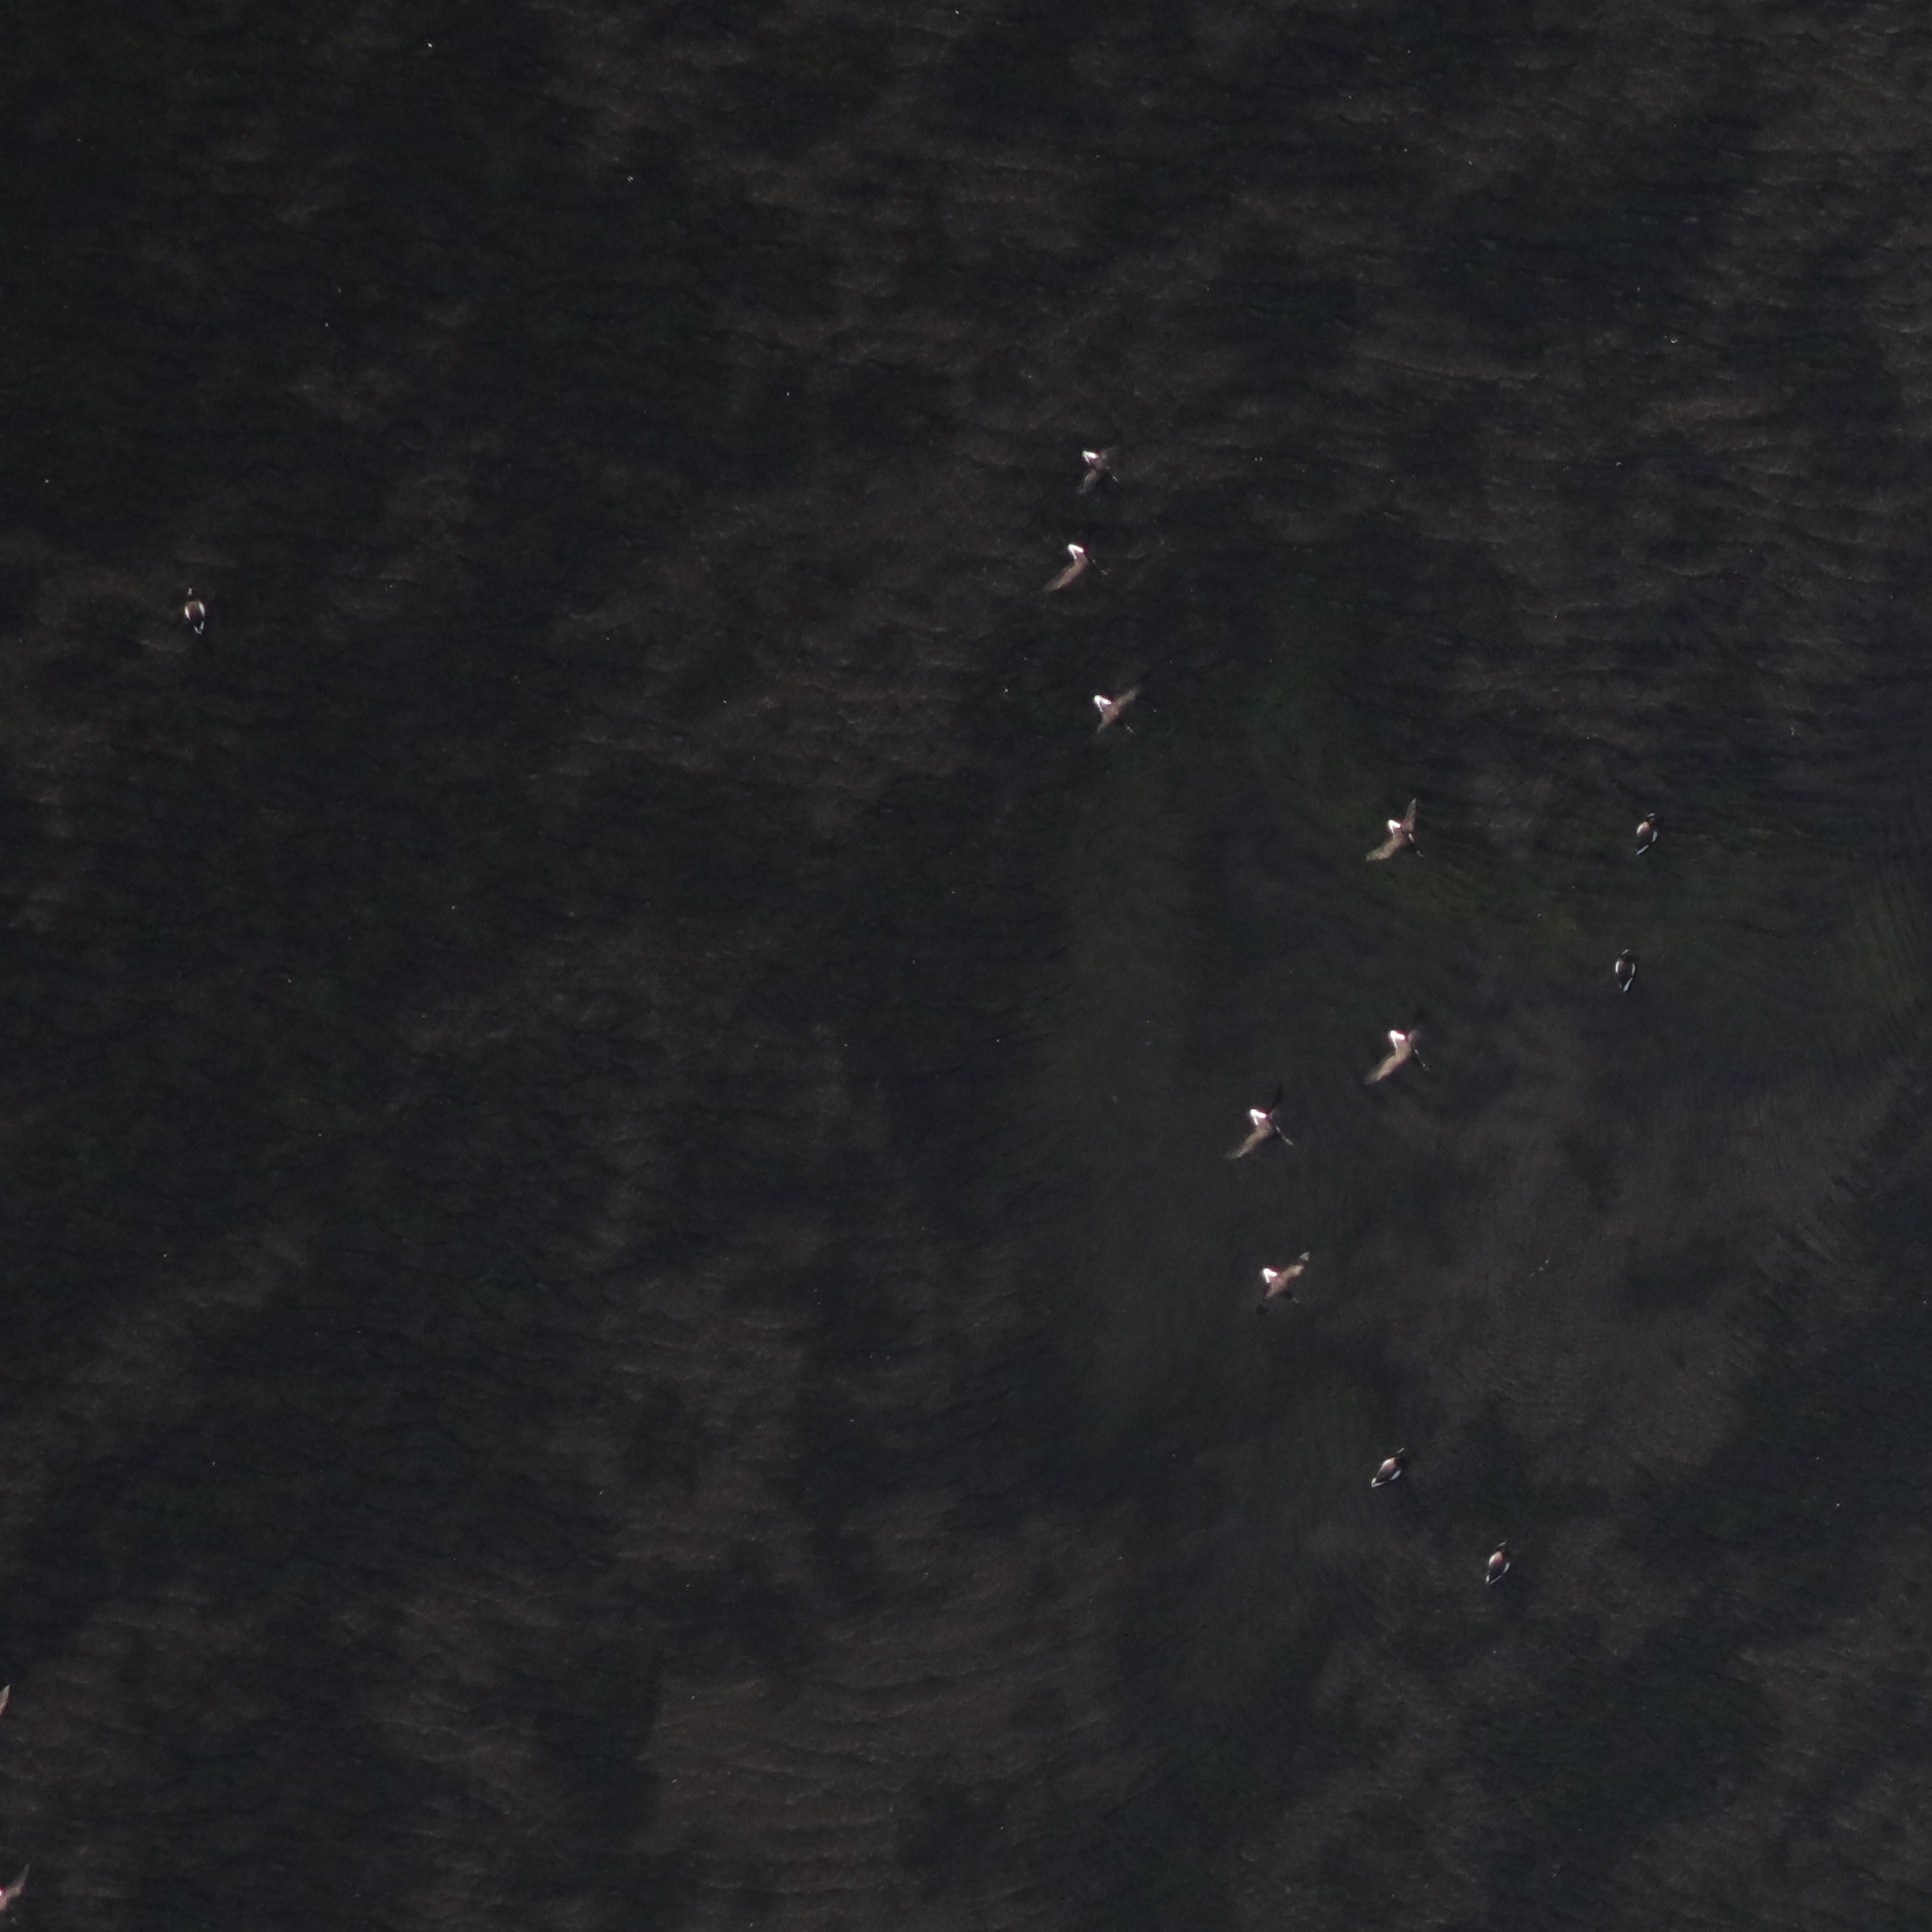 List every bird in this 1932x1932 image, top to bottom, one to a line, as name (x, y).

brant (1096, 464)
brant (1073, 566)
brant (195, 610)
brant (1117, 715)
brant (1398, 832)
brant (1647, 832)
brant (1626, 971)
brant (1393, 1058)
brant (1264, 1128)
brant (1278, 1279)
brant (1388, 1470)
brant (1497, 1564)